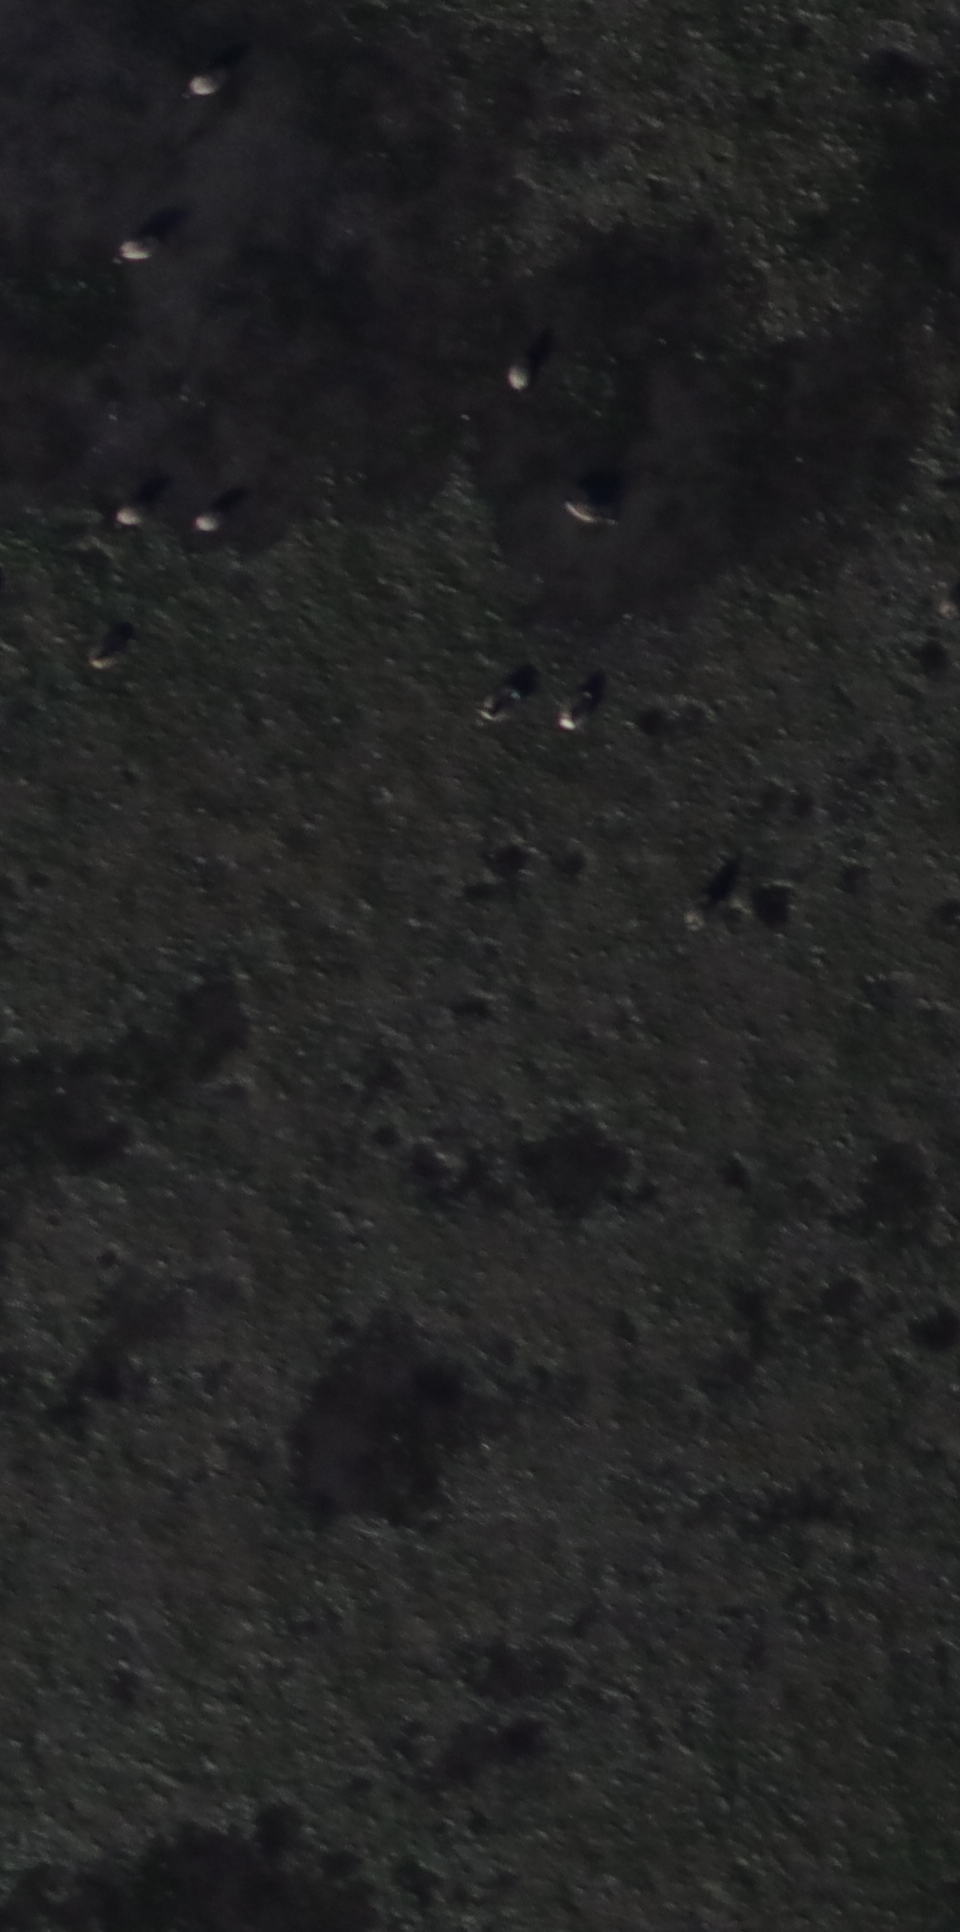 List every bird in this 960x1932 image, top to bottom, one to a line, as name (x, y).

Canada goose (215, 85)
Canada goose (138, 252)
Canada goose (520, 368)
Canada goose (588, 508)
Canada goose (135, 513)
Canada goose (209, 518)
Canada goose (102, 660)
Canada goose (499, 699)
Canada goose (570, 718)
Canada goose (701, 913)